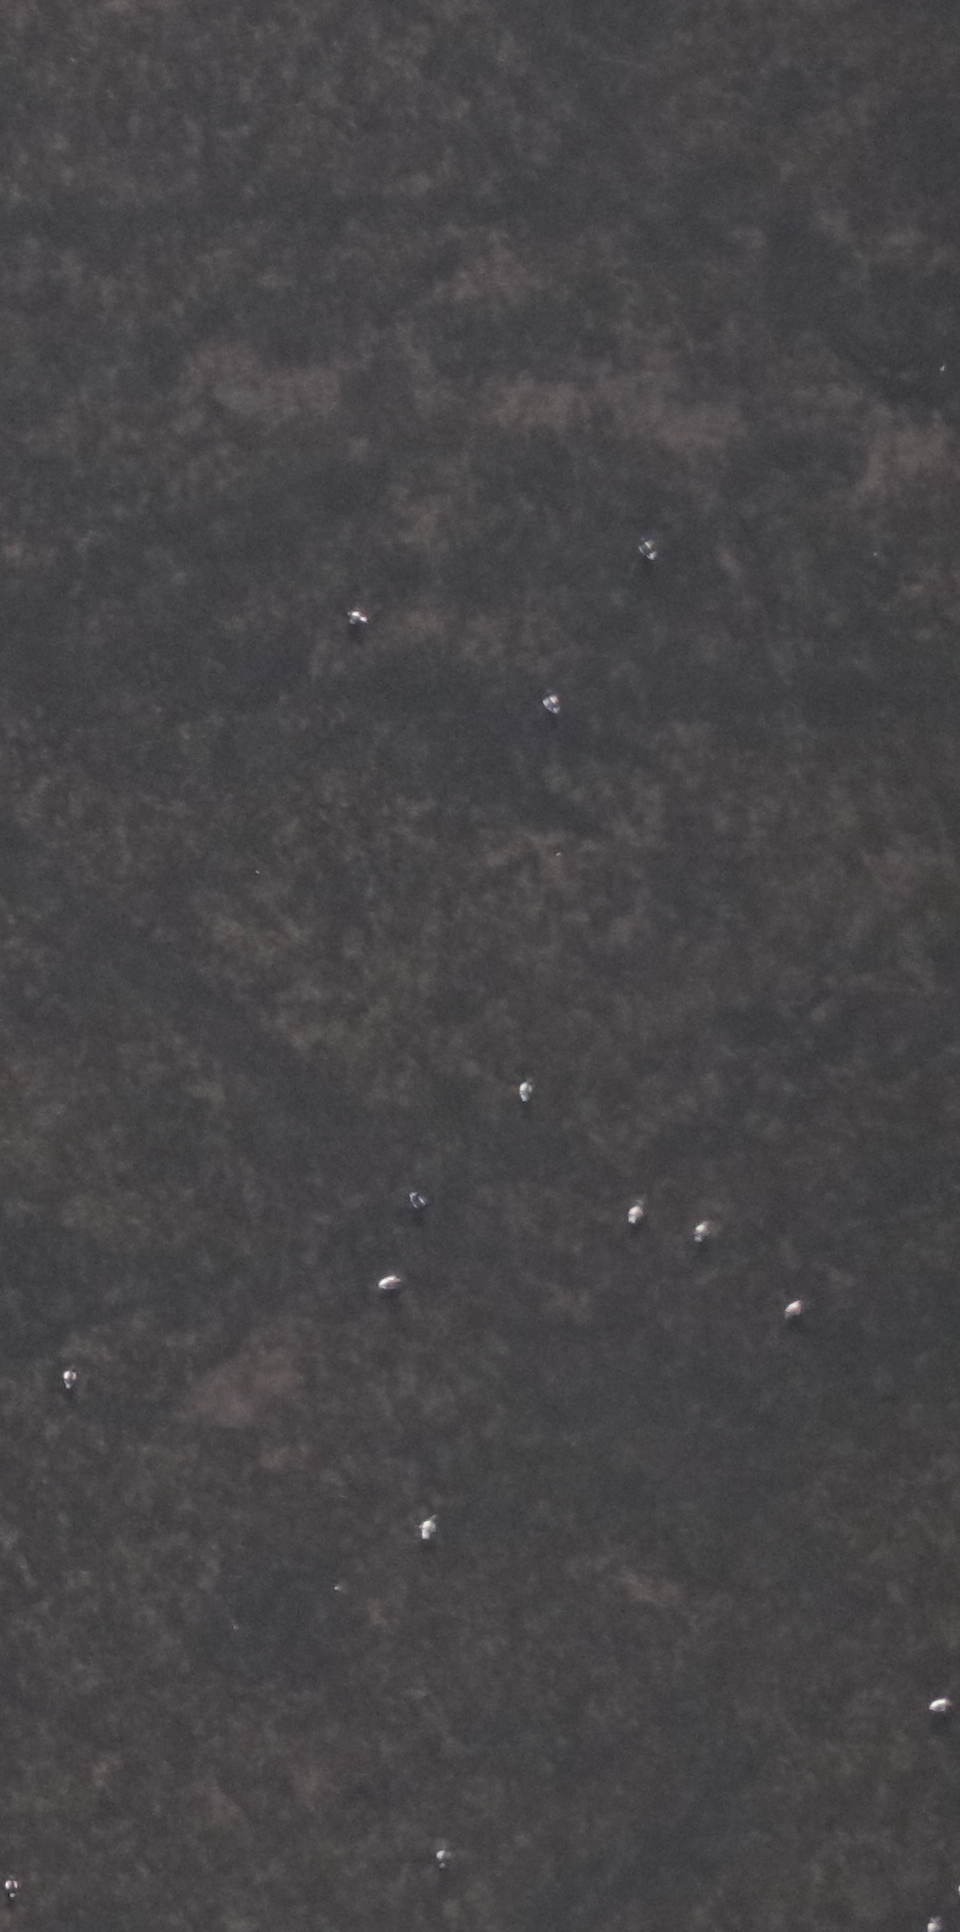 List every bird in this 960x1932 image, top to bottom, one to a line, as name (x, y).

brant (649, 548)
brant (350, 612)
brant (555, 707)
brant (526, 1098)
brant (415, 1204)
brant (644, 1217)
brant (703, 1231)
brant (391, 1280)
brant (794, 1315)
brant (68, 1380)
brant (427, 1525)
brant (946, 1709)
brant (437, 1855)
brant (21, 1883)
brant (938, 1930)